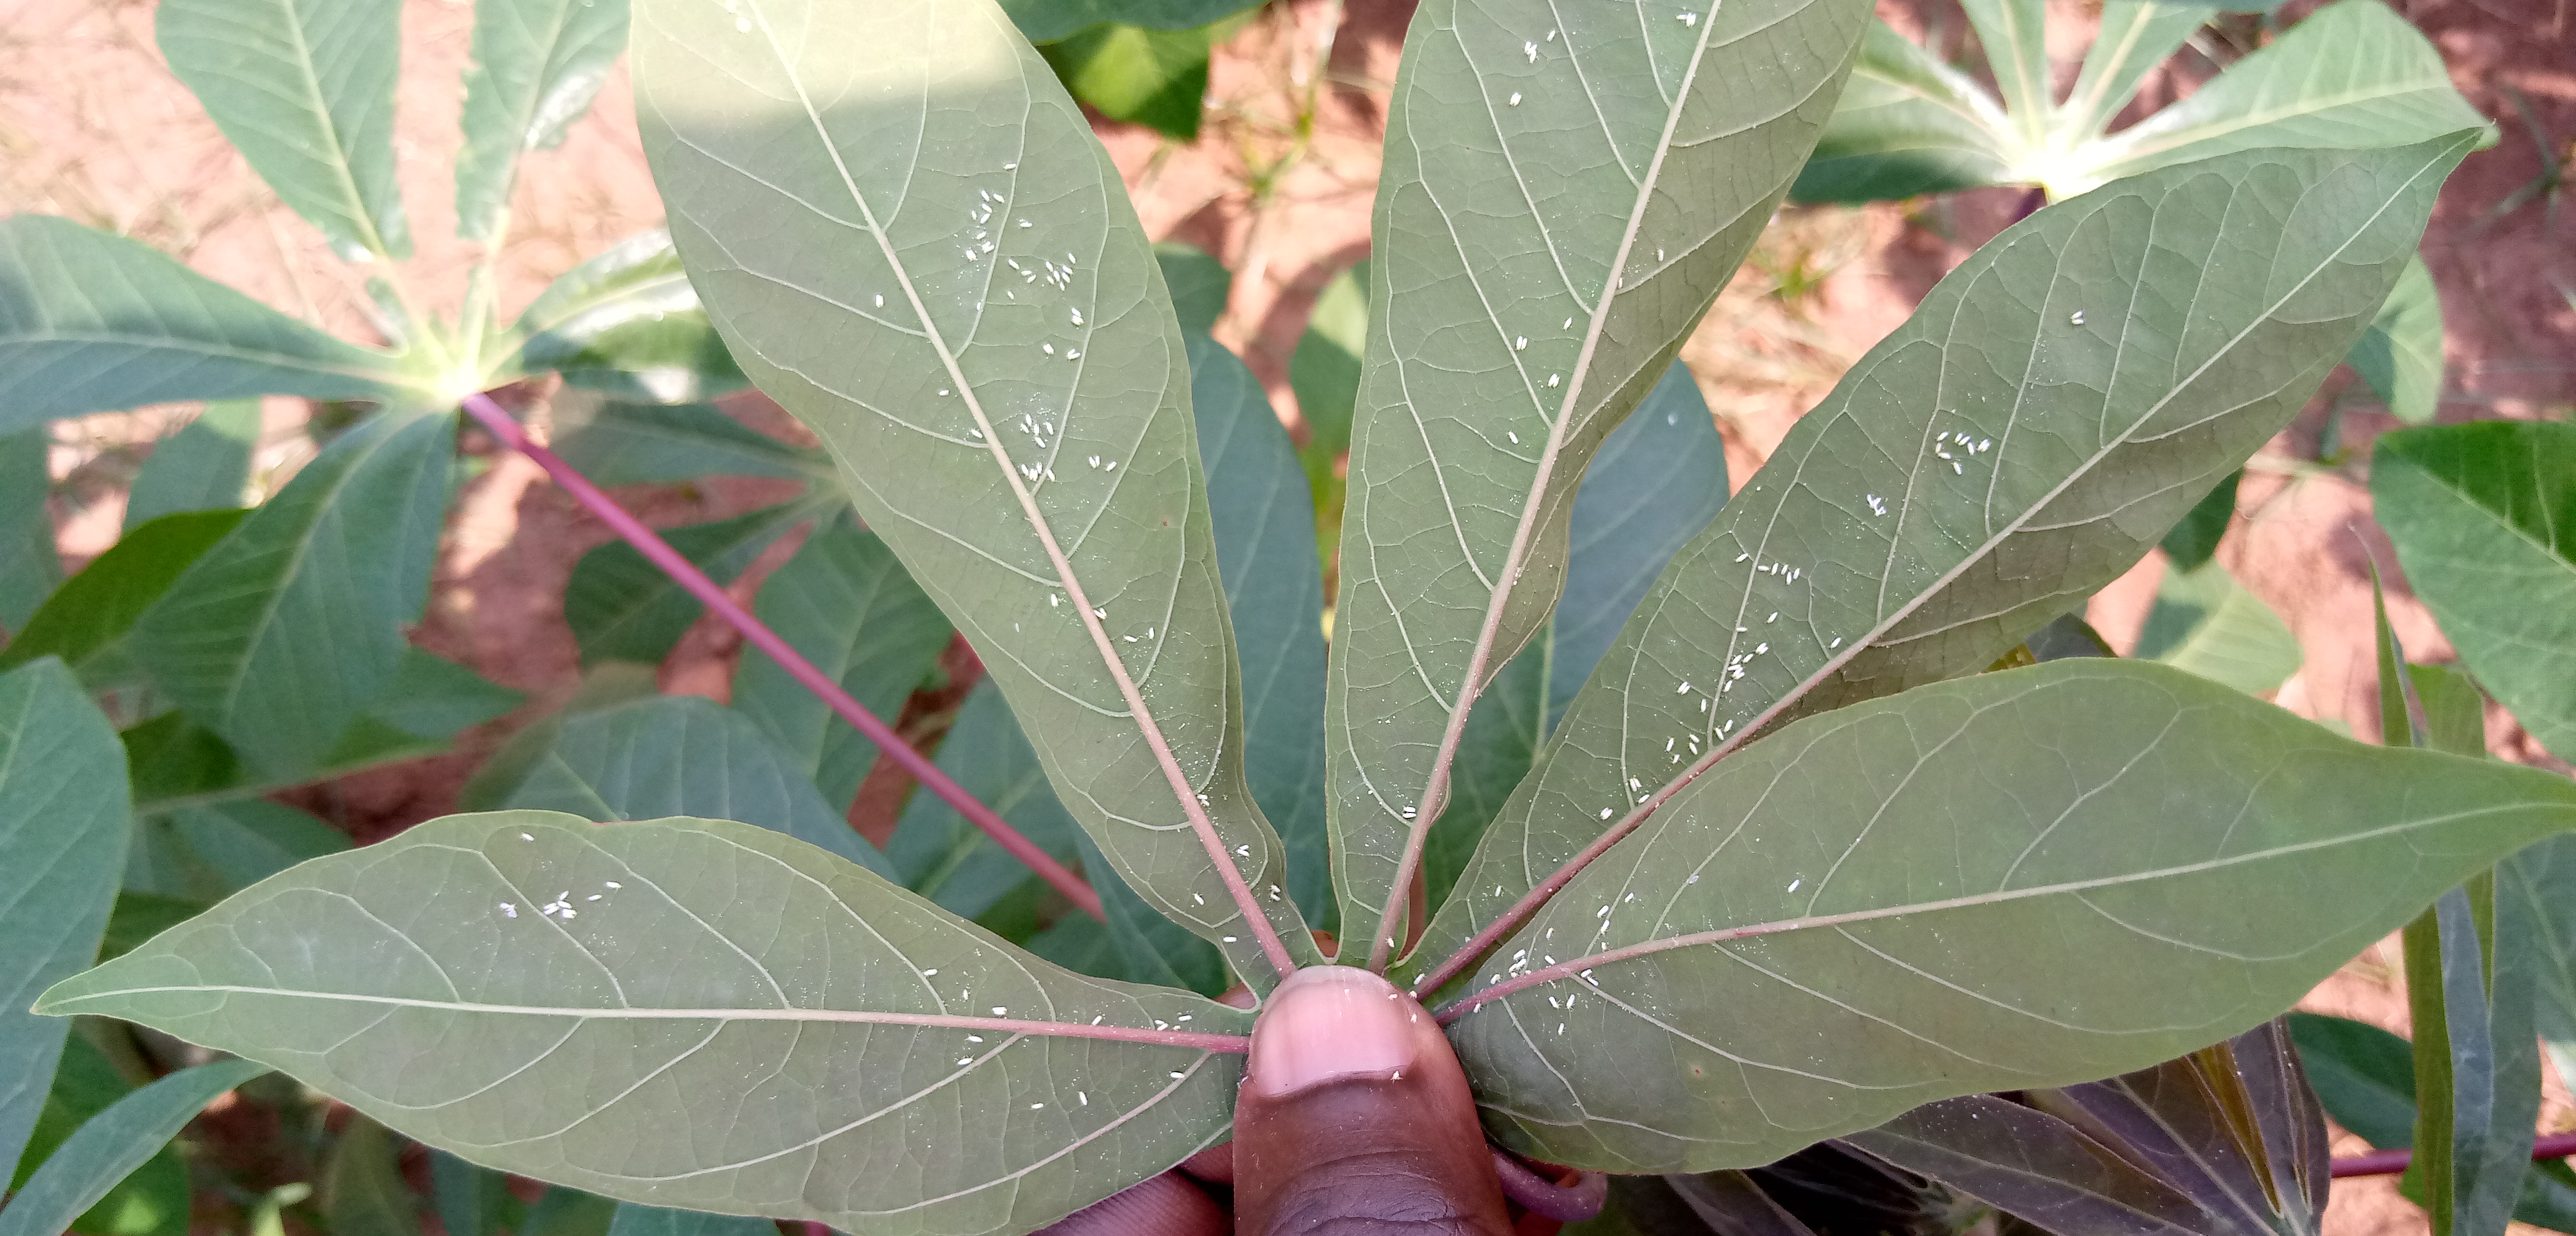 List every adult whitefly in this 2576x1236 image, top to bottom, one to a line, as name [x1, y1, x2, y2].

whitefly [1674, 9, 1701, 32]
whitefly [1545, 28, 1560, 44]
whitefly [1522, 37, 1531, 55]
whitefly [1526, 43, 1541, 67]
whitefly [1506, 92, 1526, 111]
whitefly [1001, 160, 1023, 171]
whitefly [978, 187, 990, 201]
whitefly [990, 192, 1009, 201]
whitefly [980, 201, 996, 212]
whitefly [969, 208, 980, 221]
whitefly [1018, 216, 1036, 233]
whitefly [972, 229, 996, 241]
whitefly [980, 241, 1000, 254]
whitefly [1654, 245, 1667, 267]
whitefly [965, 245, 978, 263]
whitefly [1065, 251, 1081, 266]
whitefly [1006, 257, 1019, 273]
whitefly [1042, 258, 1059, 273]
whitefly [1018, 267, 1036, 277]
whitefly [1059, 269, 1075, 286]
whitefly [1616, 272, 1627, 295]
whitefly [1045, 273, 1057, 286]
whitefly [1005, 287, 1019, 303]
whitefly [873, 292, 887, 314]
whitefly [2066, 307, 2089, 327]
whitefly [1562, 312, 1575, 333]
whitefly [1513, 333, 1532, 351]
whitefly [1041, 342, 1059, 360]
whitefly [1066, 346, 1083, 363]
whitefly [1546, 370, 1564, 389]
whitefly [938, 387, 952, 399]
whitefly [1042, 420, 1059, 437]
whitefly [1504, 424, 1523, 453]
whitefly [968, 427, 987, 444]
whitefly [1934, 427, 1950, 439]
whitefly [1955, 428, 1965, 448]
whitefly [1032, 435, 1047, 447]
whitefly [1976, 436, 1996, 457]
whitefly [1934, 438, 1944, 454]
whitefly [1965, 440, 1976, 457]
whitefly [1086, 452, 1104, 468]
whitefly [1949, 458, 1967, 482]
whitefly [1104, 459, 1119, 474]
whitefly [1018, 460, 1027, 480]
whitefly [1029, 465, 1039, 482]
whitefly [1045, 465, 1059, 485]
whitefly [1863, 492, 1883, 507]
whitefly [1873, 504, 1893, 521]
whitefly [1732, 548, 1754, 566]
whitefly [1768, 559, 1779, 579]
whitefly [1757, 561, 1772, 576]
whitefly [1792, 566, 1806, 585]
whitefly [1049, 591, 1061, 609]
whitefly [1093, 605, 1113, 622]
whitefly [1763, 609, 1783, 628]
whitefly [1147, 624, 1157, 646]
whitefly [1738, 626, 1755, 639]
whitefly [1122, 632, 1141, 644]
whitefly [1827, 633, 1845, 651]
whitefly [1756, 641, 1770, 659]
whitefly [1728, 653, 1746, 662]
whitefly [1725, 662, 1747, 669]
whitefly [1719, 677, 1736, 694]
whitefly [1674, 679, 1694, 697]
whitefly [1698, 697, 1710, 713]
whitefly [1721, 717, 1736, 733]
whitefly [1687, 731, 1705, 743]
whitefly [1663, 733, 1675, 755]
whitefly [1687, 740, 1704, 760]
whitefly [1626, 774, 1643, 792]
whitefly [1196, 789, 1211, 800]
whitefly [1637, 792, 1656, 807]
whitefly [1401, 801, 1423, 812]
whitefly [1598, 804, 1619, 825]
whitefly [1401, 809, 1419, 820]
whitefly [521, 831, 540, 844]
whitefly [1237, 842, 1252, 850]
whitefly [1786, 876, 1803, 899]
whitefly [601, 879, 627, 893]
whitefly [1269, 881, 1287, 894]
whitefly [1490, 882, 1506, 901]
whitefly [1622, 888, 1641, 908]
whitefly [556, 888, 573, 902]
whitefly [1265, 890, 1283, 904]
whitefly [588, 891, 604, 904]
whitefly [1194, 891, 1211, 910]
whitefly [542, 897, 560, 917]
whitefly [496, 899, 522, 923]
whitefly [1595, 903, 1612, 919]
whitefly [560, 904, 581, 921]
whitefly [1597, 916, 1611, 935]
whitefly [1543, 924, 1558, 942]
whitefly [1221, 932, 1240, 945]
whitefly [1383, 934, 1399, 949]
whitefly [1511, 946, 1528, 960]
whitefly [1541, 952, 1562, 968]
whitefly [920, 965, 940, 979]
whitefly [1506, 968, 1522, 981]
whitefly [1486, 969, 1503, 986]
whitefly [1410, 971, 1431, 984]
whitefly [1584, 972, 1601, 988]
whitefly [960, 988, 972, 1002]
whitefly [1564, 992, 1579, 1011]
whitefly [1546, 994, 1566, 1014]
whitefly [1470, 1000, 1488, 1015]
whitefly [990, 1003, 1010, 1016]
whitefly [1089, 1010, 1104, 1027]
whitefly [1176, 1010, 1198, 1020]
whitefly [1555, 1019, 1568, 1036]
whitefly [963, 1031, 986, 1045]
whitefly [956, 1056, 985, 1067]
whitefly [1167, 1070, 1189, 1080]
whitefly [1078, 1087, 1092, 1110]
whitefly [1028, 1097, 1046, 1116]